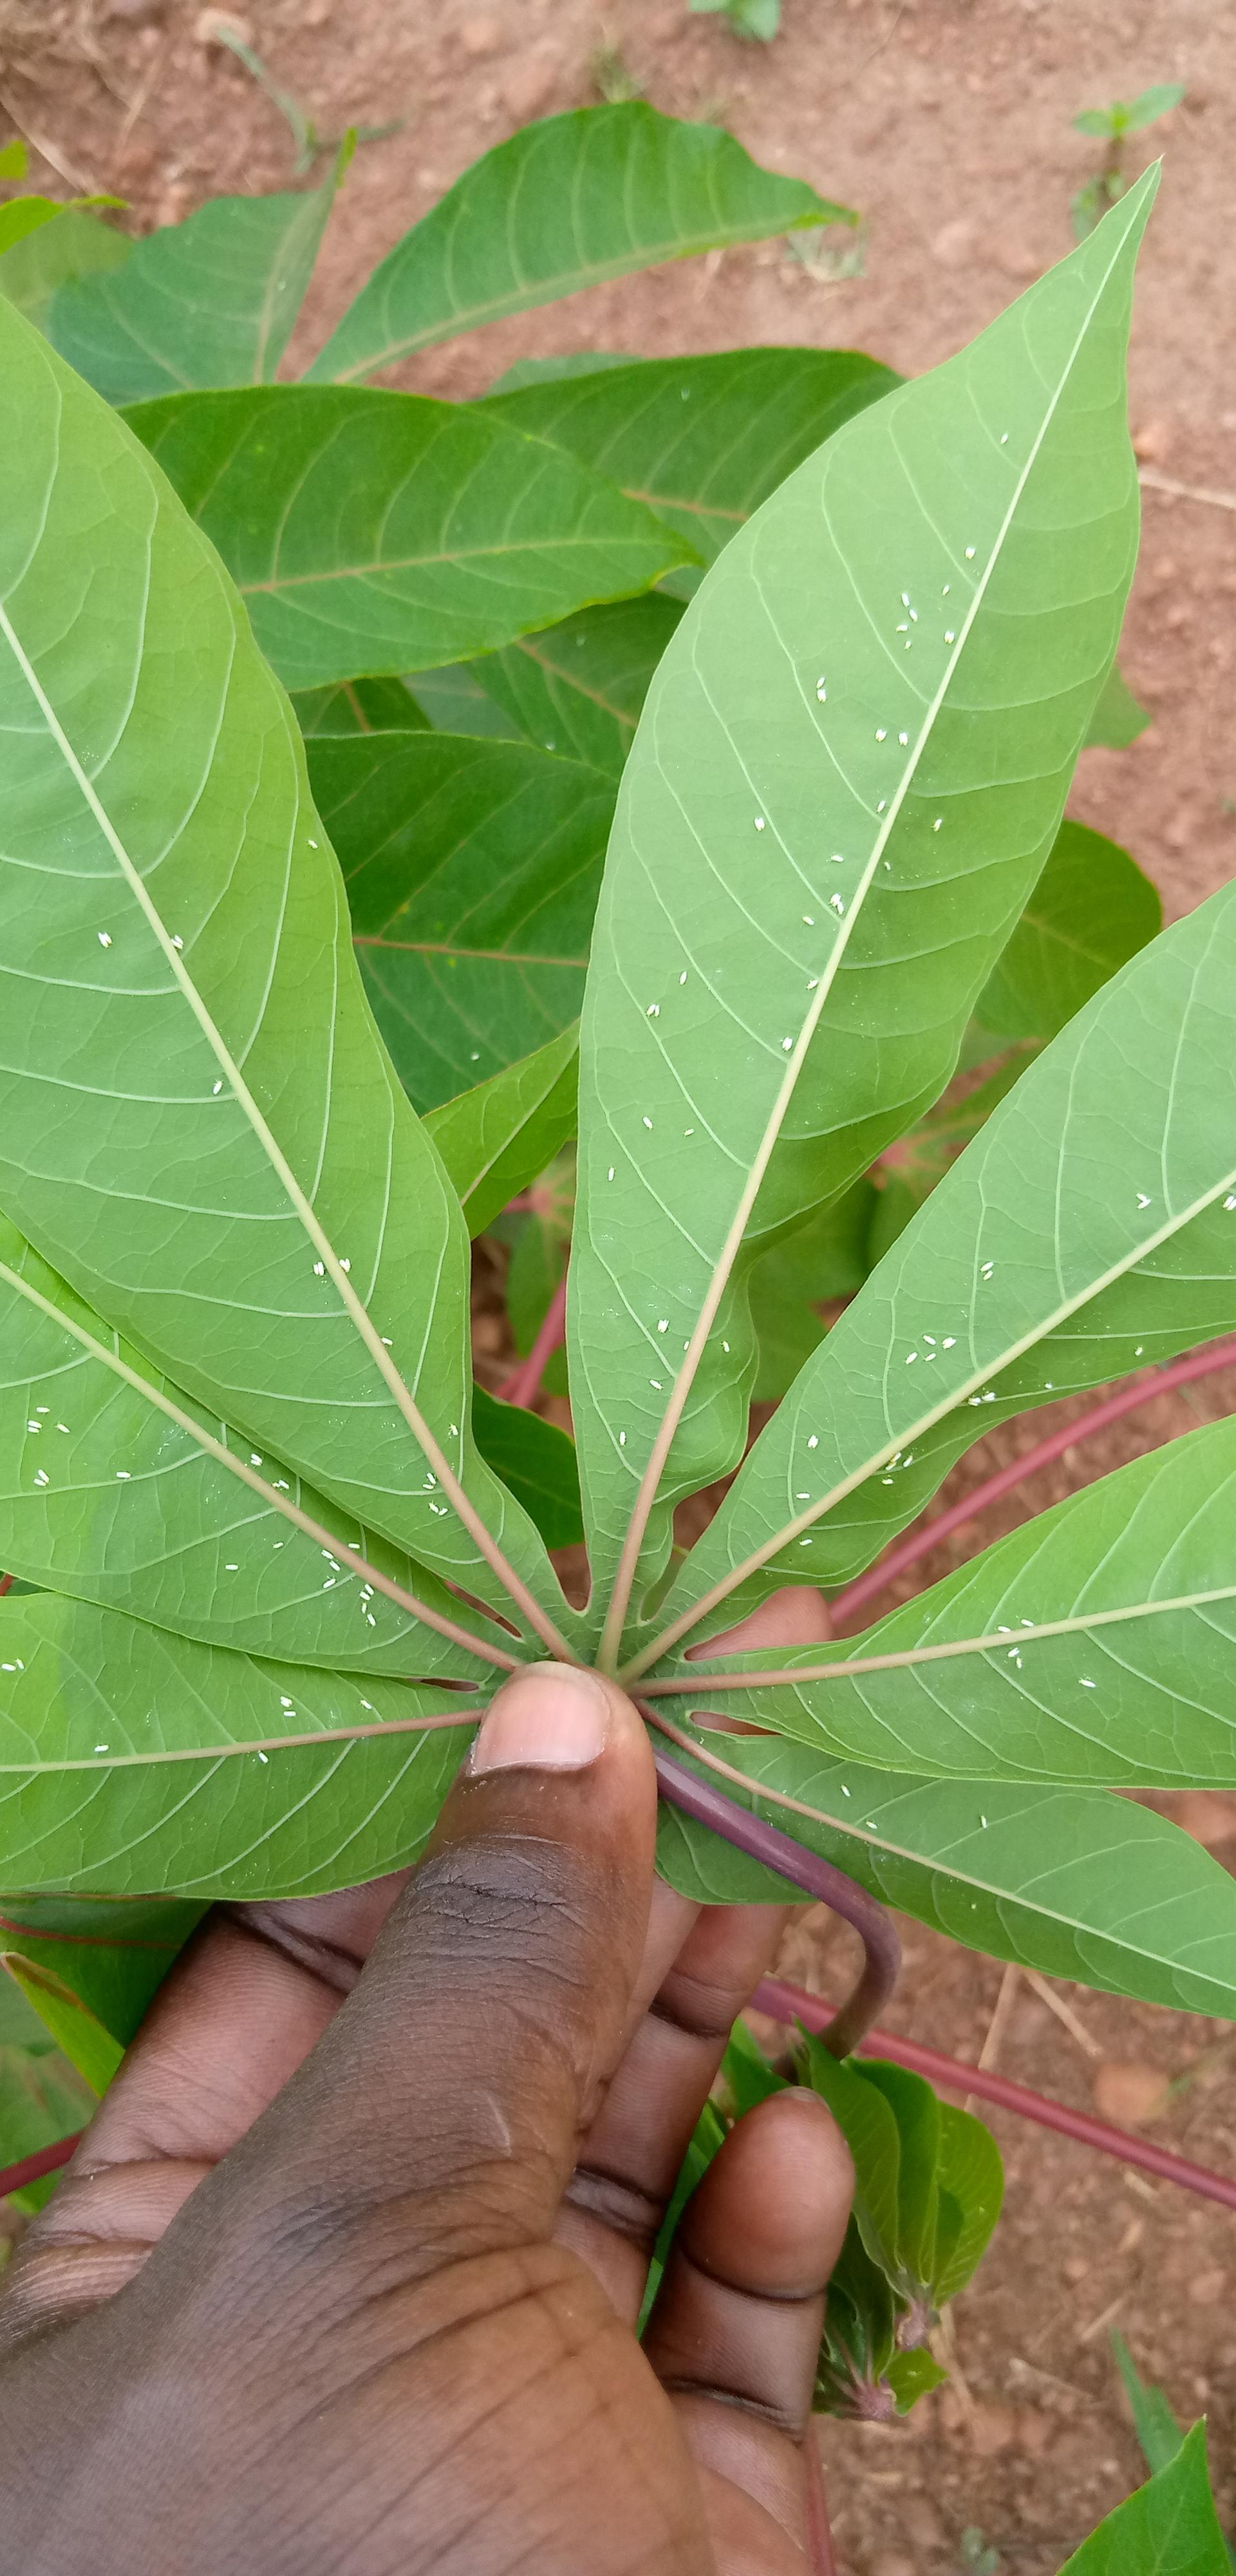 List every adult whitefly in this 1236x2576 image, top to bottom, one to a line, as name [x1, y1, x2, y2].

whitefly [1000, 431, 1010, 446]
whitefly [964, 546, 971, 559]
whitefly [968, 547, 976, 561]
whitefly [940, 584, 951, 596]
whitefly [900, 592, 911, 608]
whitefly [908, 608, 919, 623]
whitefly [895, 624, 910, 634]
whitefly [943, 630, 950, 643]
whitefly [948, 631, 955, 645]
whitefly [903, 639, 912, 650]
whitefly [815, 676, 825, 689]
whitefly [821, 688, 829, 703]
whitefly [816, 688, 822, 704]
whitefly [874, 728, 883, 741]
whitefly [877, 730, 888, 743]
whitefly [903, 731, 908, 748]
whitefly [897, 732, 903, 746]
whitefly [876, 799, 887, 814]
whitefly [932, 816, 944, 834]
whitefly [753, 817, 762, 832]
whitefly [758, 817, 766, 830]
whitefly [305, 838, 320, 851]
whitefly [829, 854, 845, 864]
whitefly [883, 860, 894, 873]
whitefly [829, 893, 839, 904]
whitefly [832, 895, 842, 907]
whitefly [837, 901, 845, 916]
whitefly [801, 915, 816, 927]
whitefly [97, 931, 109, 949]
whitefly [102, 931, 114, 944]
whitefly [174, 934, 184, 945]
whitefly [170, 938, 183, 950]
whitefly [678, 970, 689, 987]
whitefly [805, 978, 819, 990]
whitefly [646, 1003, 656, 1017]
whitefly [655, 1004, 661, 1019]
whitefly [781, 1036, 789, 1050]
whitefly [785, 1037, 793, 1052]
whitefly [211, 1078, 225, 1096]
whitefly [642, 1115, 655, 1131]
whitefly [682, 1126, 696, 1138]
whitefly [607, 1165, 615, 1182]
whitefly [1136, 1193, 1148, 1202]
whitefly [1220, 1195, 1235, 1209]
whitefly [1136, 1198, 1152, 1211]
whitefly [1225, 1198, 1236, 1211]
whitefly [339, 1258, 349, 1273]
whitefly [344, 1258, 352, 1269]
whitefly [317, 1261, 326, 1278]
whitefly [979, 1261, 995, 1273]
whitefly [312, 1262, 319, 1277]
whitefly [981, 1269, 994, 1282]
whitefly [661, 1318, 670, 1333]
whitefly [657, 1318, 664, 1332]
whitefly [922, 1334, 937, 1347]
whitefly [380, 1336, 395, 1347]
whitefly [942, 1336, 953, 1346]
whitefly [943, 1338, 957, 1350]
whitefly [720, 1339, 732, 1354]
whitefly [682, 1340, 690, 1352]
whitefly [1132, 1345, 1143, 1356]
whitefly [904, 1350, 919, 1366]
whitefly [924, 1352, 937, 1362]
whitefly [648, 1378, 664, 1392]
whitefly [1042, 1381, 1053, 1390]
whitefly [982, 1391, 996, 1403]
whitefly [967, 1397, 981, 1403]
whitefly [966, 1401, 979, 1407]
whitefly [33, 1405, 53, 1414]
whitefly [26, 1419, 44, 1430]
whitefly [55, 1423, 71, 1435]
whitefly [448, 1423, 460, 1438]
whitefly [26, 1426, 40, 1435]
whitefly [618, 1429, 627, 1448]
whitefly [807, 1434, 816, 1448]
whitefly [812, 1437, 819, 1450]
whitefly [250, 1452, 263, 1464]
whitefly [890, 1452, 902, 1463]
whitefly [902, 1454, 914, 1468]
whitefly [249, 1459, 261, 1467]
whitefly [883, 1461, 897, 1472]
whitefly [37, 1468, 50, 1484]
whitefly [114, 1470, 132, 1480]
whitefly [426, 1471, 436, 1484]
whitefly [32, 1477, 47, 1488]
whitefly [879, 1477, 895, 1486]
whitefly [277, 1478, 290, 1492]
whitefly [271, 1481, 281, 1489]
whitefly [420, 1483, 435, 1490]
whitefly [793, 1492, 812, 1501]
whitefly [428, 1501, 439, 1515]
whitefly [438, 1507, 449, 1517]
whitefly [797, 1536, 816, 1549]
whitefly [271, 1540, 285, 1551]
whitefly [346, 1541, 362, 1550]
whitefly [319, 1548, 334, 1560]
whitefly [328, 1560, 341, 1573]
whitefly [223, 1562, 239, 1573]
whitefly [321, 1577, 337, 1589]
whitefly [364, 1583, 375, 1596]
whitefly [359, 1590, 371, 1602]
whitefly [360, 1601, 367, 1616]
whitefly [366, 1611, 378, 1627]
whitefly [1018, 1618, 1035, 1627]
whitefly [996, 1624, 1012, 1634]
whitefly [1006, 1647, 1021, 1658]
whitefly [1014, 1656, 1024, 1670]
whitefly [15, 1657, 27, 1671]
whitefly [1, 1662, 17, 1672]
whitefly [1078, 1677, 1098, 1689]
whitefly [279, 1694, 294, 1705]
whitefly [358, 1698, 374, 1712]
whitefly [279, 1700, 290, 1709]
whitefly [281, 1710, 297, 1718]
whitefly [92, 1743, 111, 1754]
whitefly [257, 1751, 270, 1765]
whitefly [839, 1783, 852, 1798]
whitefly [979, 1814, 989, 1831]
whitefly [864, 1818, 879, 1831]